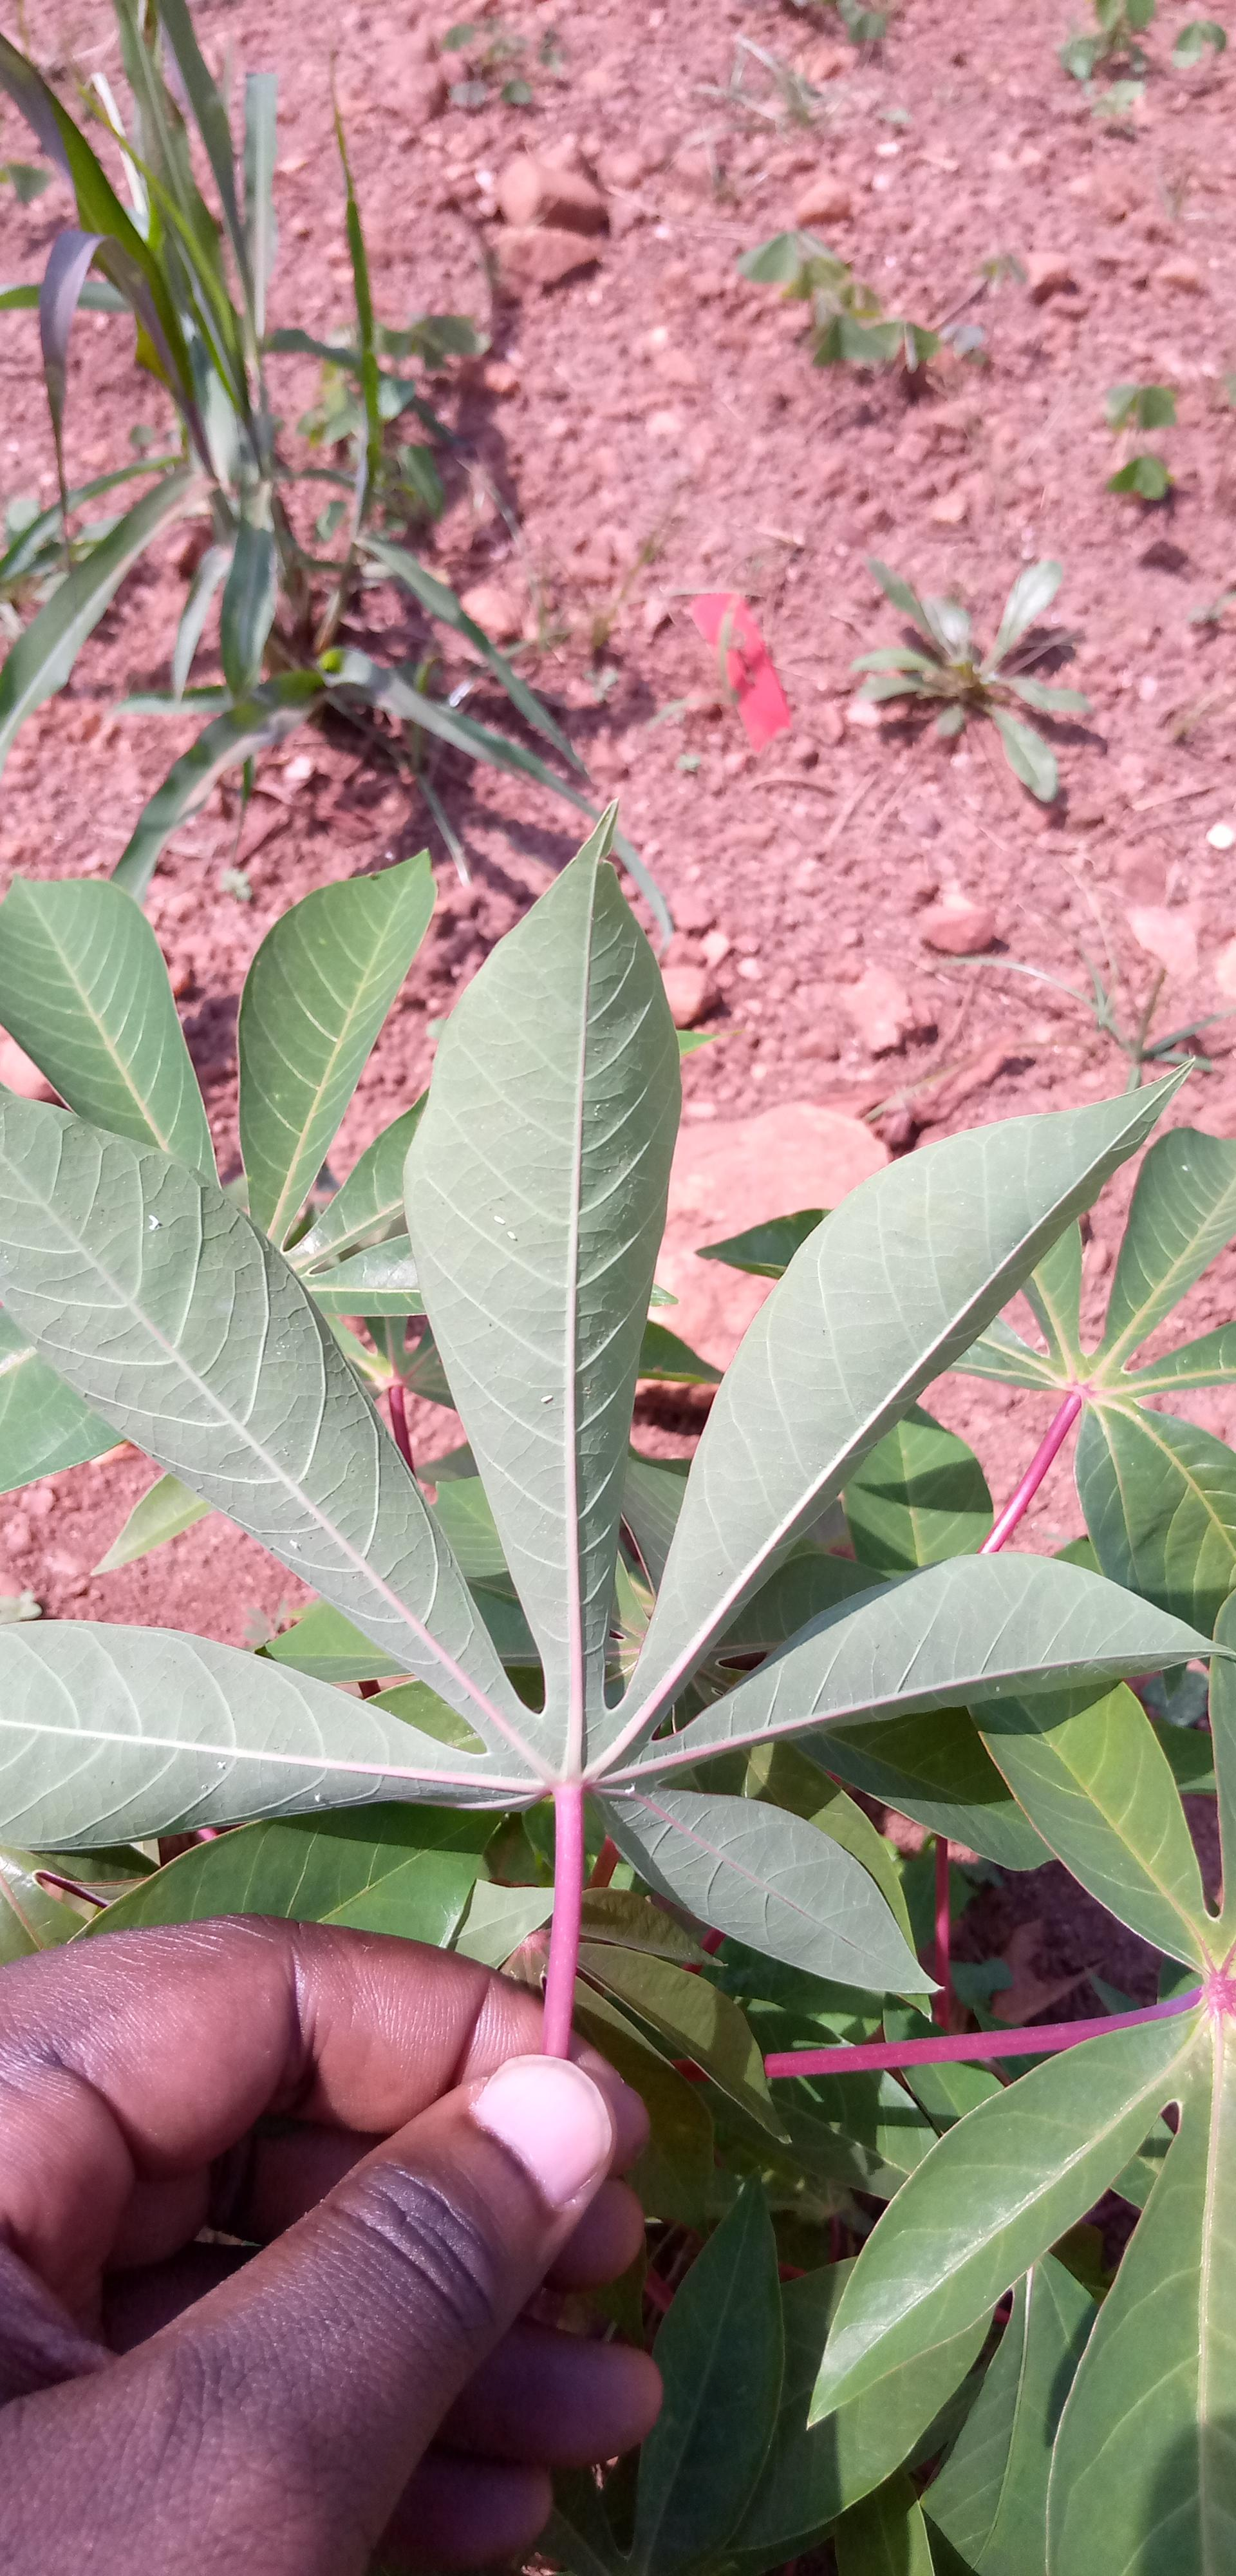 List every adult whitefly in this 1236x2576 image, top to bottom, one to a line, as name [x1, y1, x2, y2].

whitefly [140, 1203, 167, 1236]
whitefly [482, 1207, 514, 1227]
whitefly [496, 1231, 528, 1251]
whitefly [527, 1384, 554, 1417]
whitefly [280, 1536, 304, 1555]
whitefly [988, 1677, 1013, 1702]
whitefly [210, 1752, 236, 1776]
whitefly [188, 1783, 217, 1799]
whitefly [304, 1786, 333, 1817]